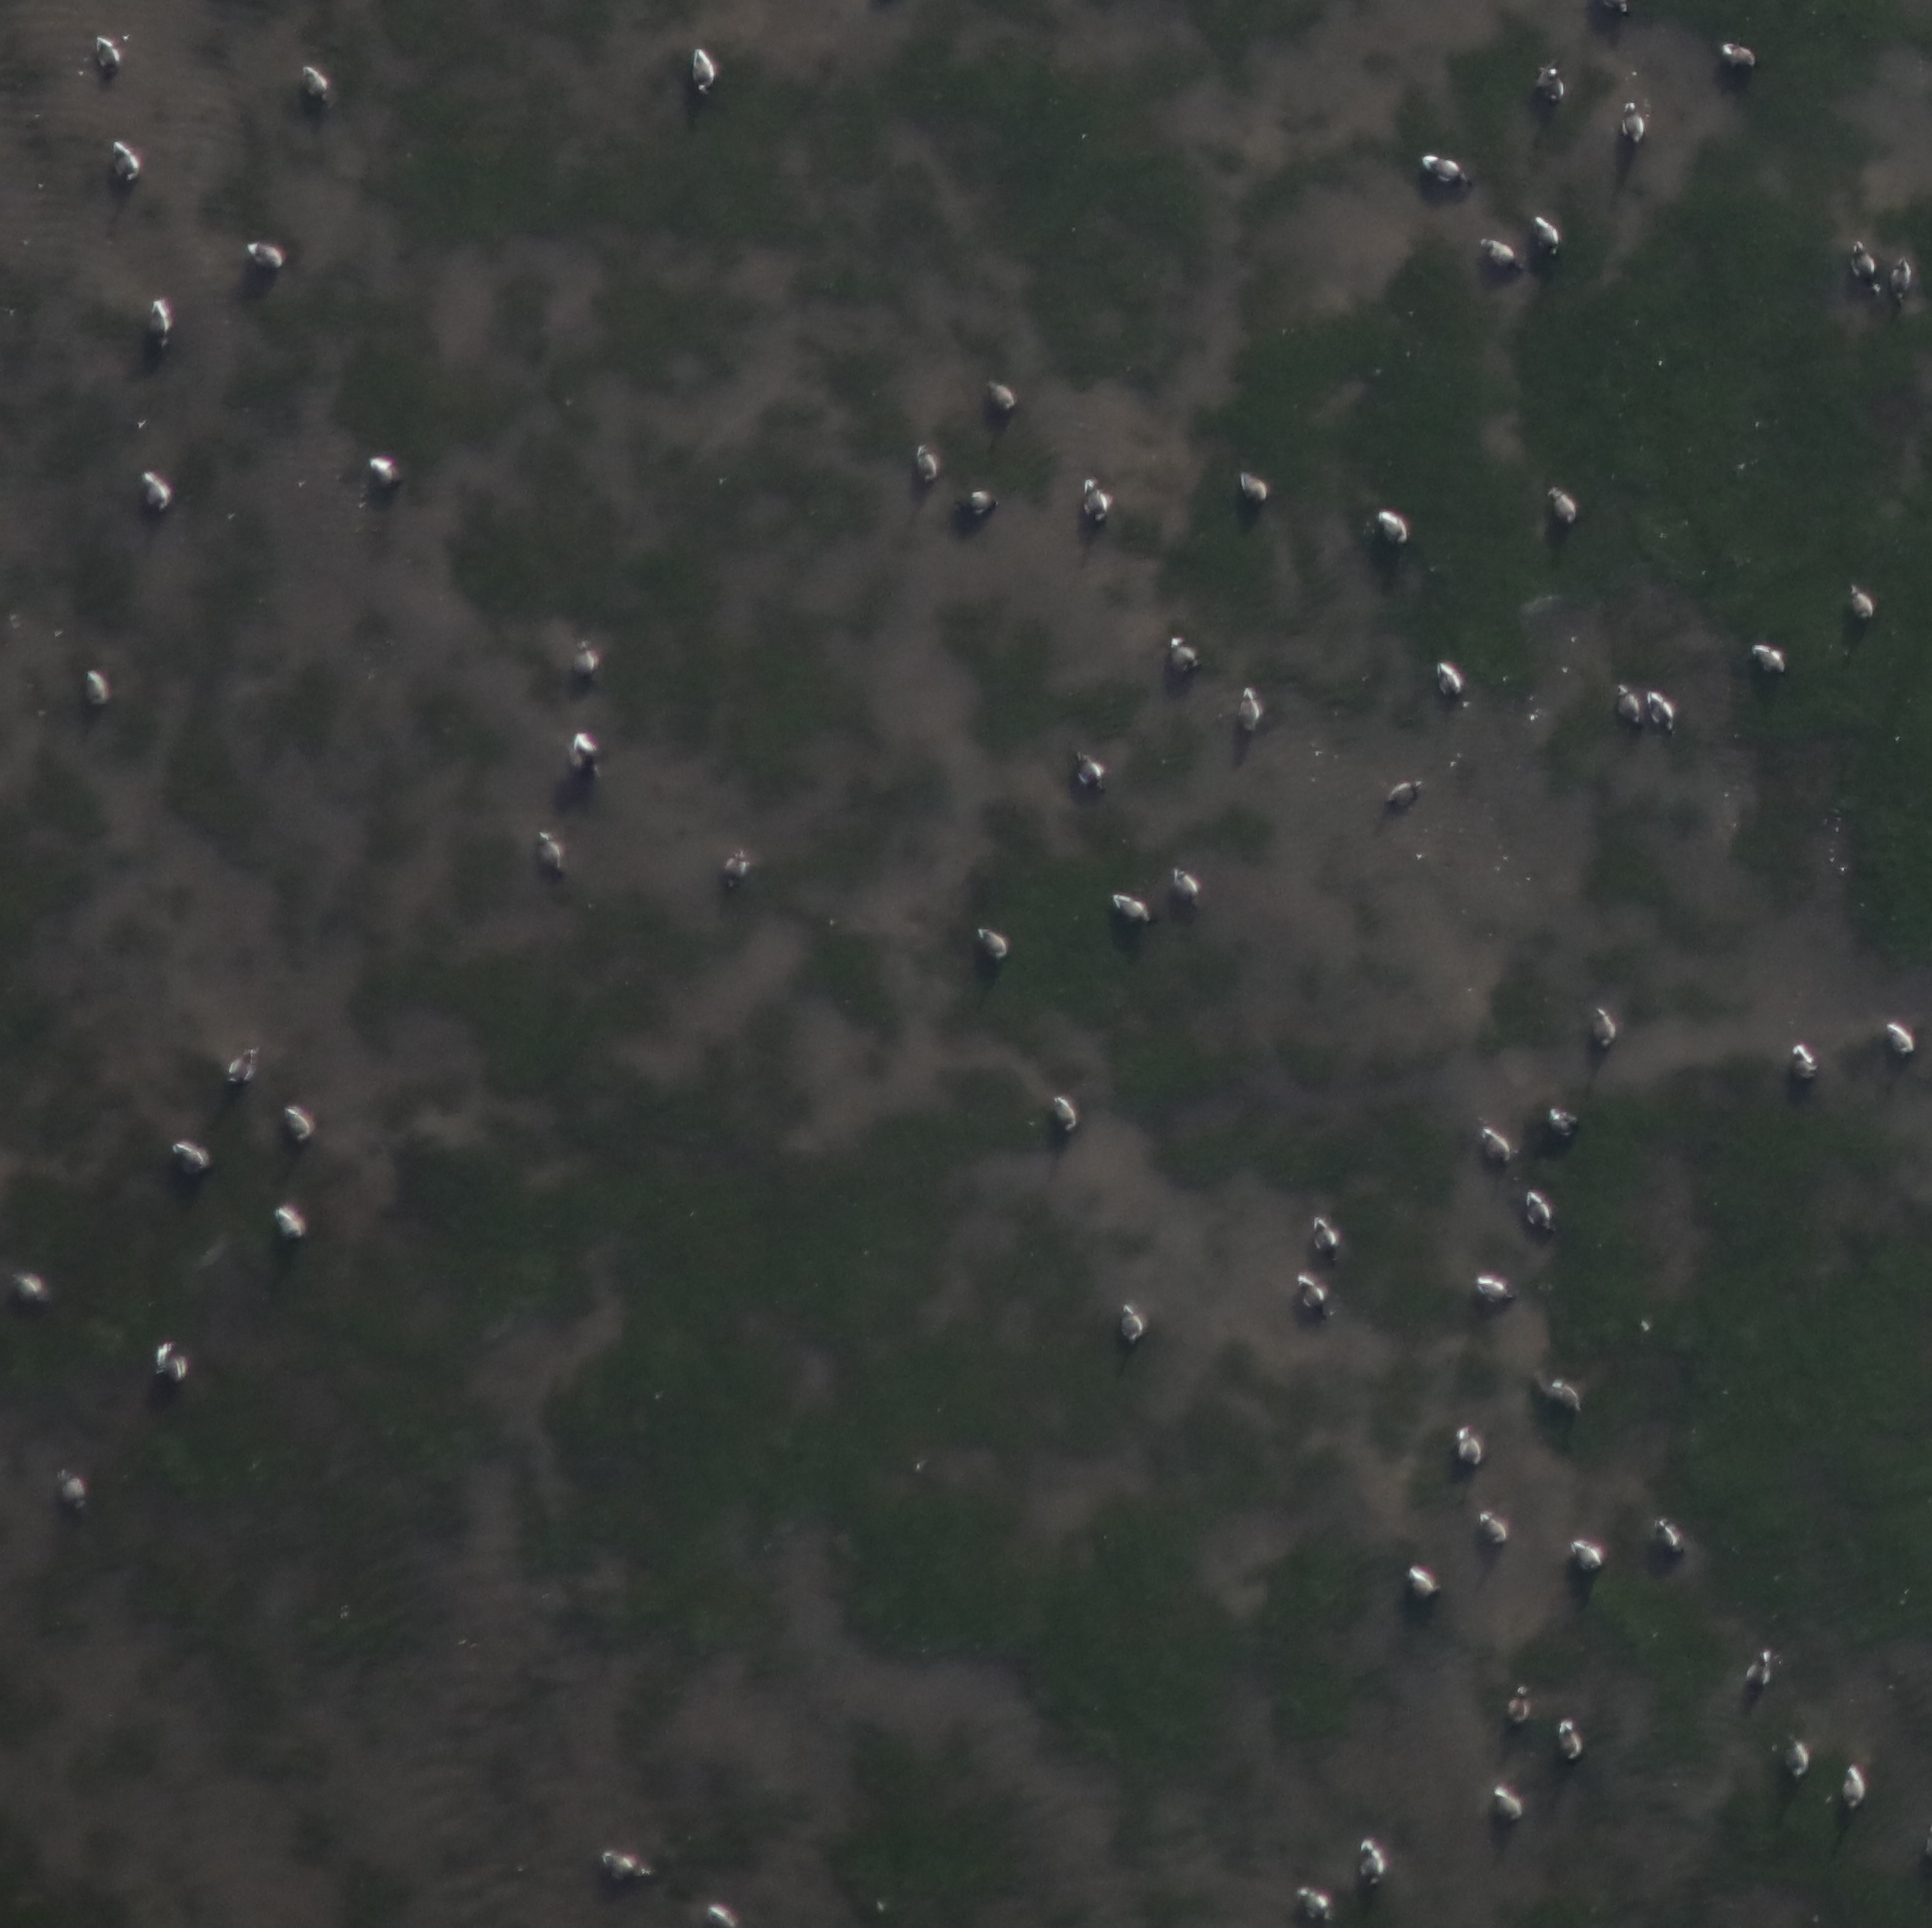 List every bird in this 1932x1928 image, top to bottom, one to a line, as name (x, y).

brant (1739, 55)
brant (105, 58)
brant (704, 71)
brant (1549, 85)
brant (318, 86)
brant (1634, 126)
brant (126, 164)
brant (1445, 171)
brant (1547, 234)
brant (1503, 255)
brant (267, 256)
brant (1864, 266)
brant (1902, 278)
brant (161, 324)
brant (1003, 397)
brant (928, 466)
brant (388, 471)
brant (1254, 489)
brant (158, 493)
brant (1096, 502)
brant (981, 504)
brant (1563, 509)
brant (1394, 528)
brant (1863, 605)
brant (1183, 656)
brant (1769, 660)
brant (582, 662)
brant (1448, 685)
brant (96, 690)
brant (1628, 705)
brant (1662, 710)
brant (1247, 712)
brant (584, 755)
brant (1090, 773)
brant (1404, 796)
brant (552, 856)
brant (733, 867)
brant (1185, 887)
brant (1131, 910)
brant (992, 944)
brant (1604, 1028)
brant (1898, 1039)
brant (1802, 1066)
brant (244, 1070)
brant (1063, 1115)
brant (1563, 1120)
brant (298, 1124)
brant (1498, 1147)
brant (191, 1158)
brant (1536, 1214)
brant (290, 1224)
brant (1324, 1236)
brant (31, 1287)
brant (1493, 1290)
brant (1313, 1294)
brant (1129, 1327)
brant (172, 1365)
brant (1560, 1395)
brant (1467, 1449)
brant (71, 1486)
brant (1494, 1528)
brant (1670, 1540)
brant (1586, 1557)
brant (1425, 1584)
brant (1759, 1672)
brant (1518, 1709)
brant (1567, 1741)
brant (1794, 1759)
brant (1853, 1790)
brant (1510, 1806)
brant (1371, 1863)
brant (625, 1865)
brant (1317, 1906)